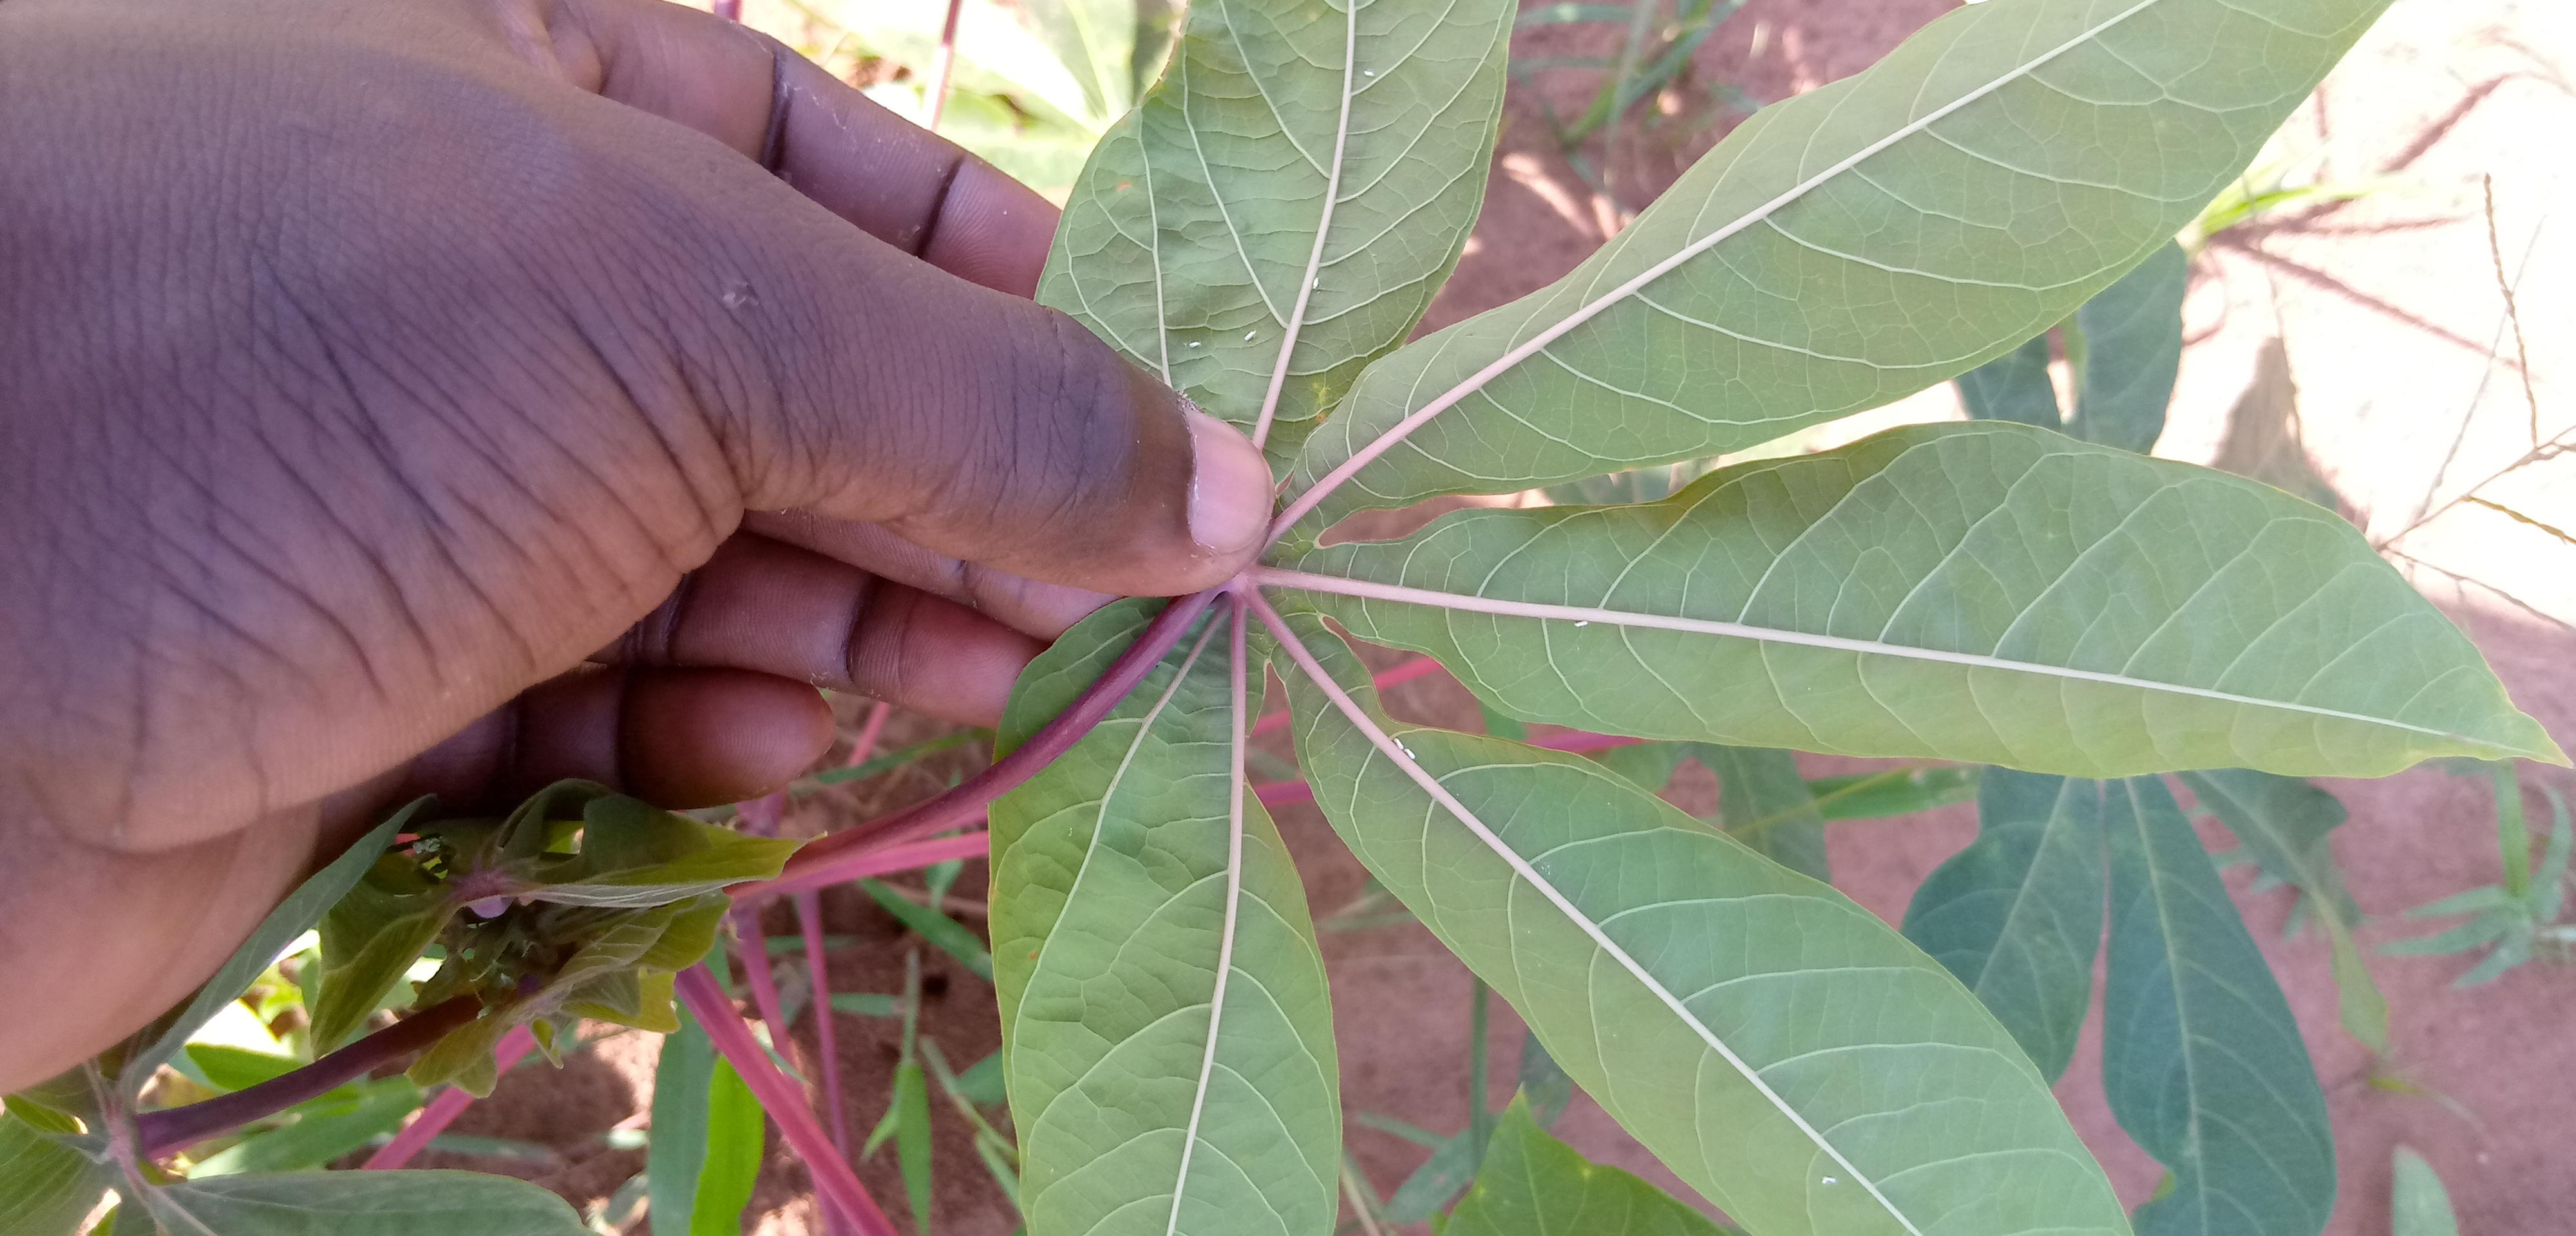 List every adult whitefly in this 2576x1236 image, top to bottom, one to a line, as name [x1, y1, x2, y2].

whitefly [1361, 68, 1378, 79]
whitefly [1311, 276, 1323, 292]
whitefly [1243, 328, 1258, 343]
whitefly [1188, 338, 1202, 351]
whitefly [1572, 619, 1589, 628]
whitefly [1392, 735, 1404, 750]
whitefly [1404, 746, 1416, 761]
whitefly [1820, 1173, 1837, 1185]